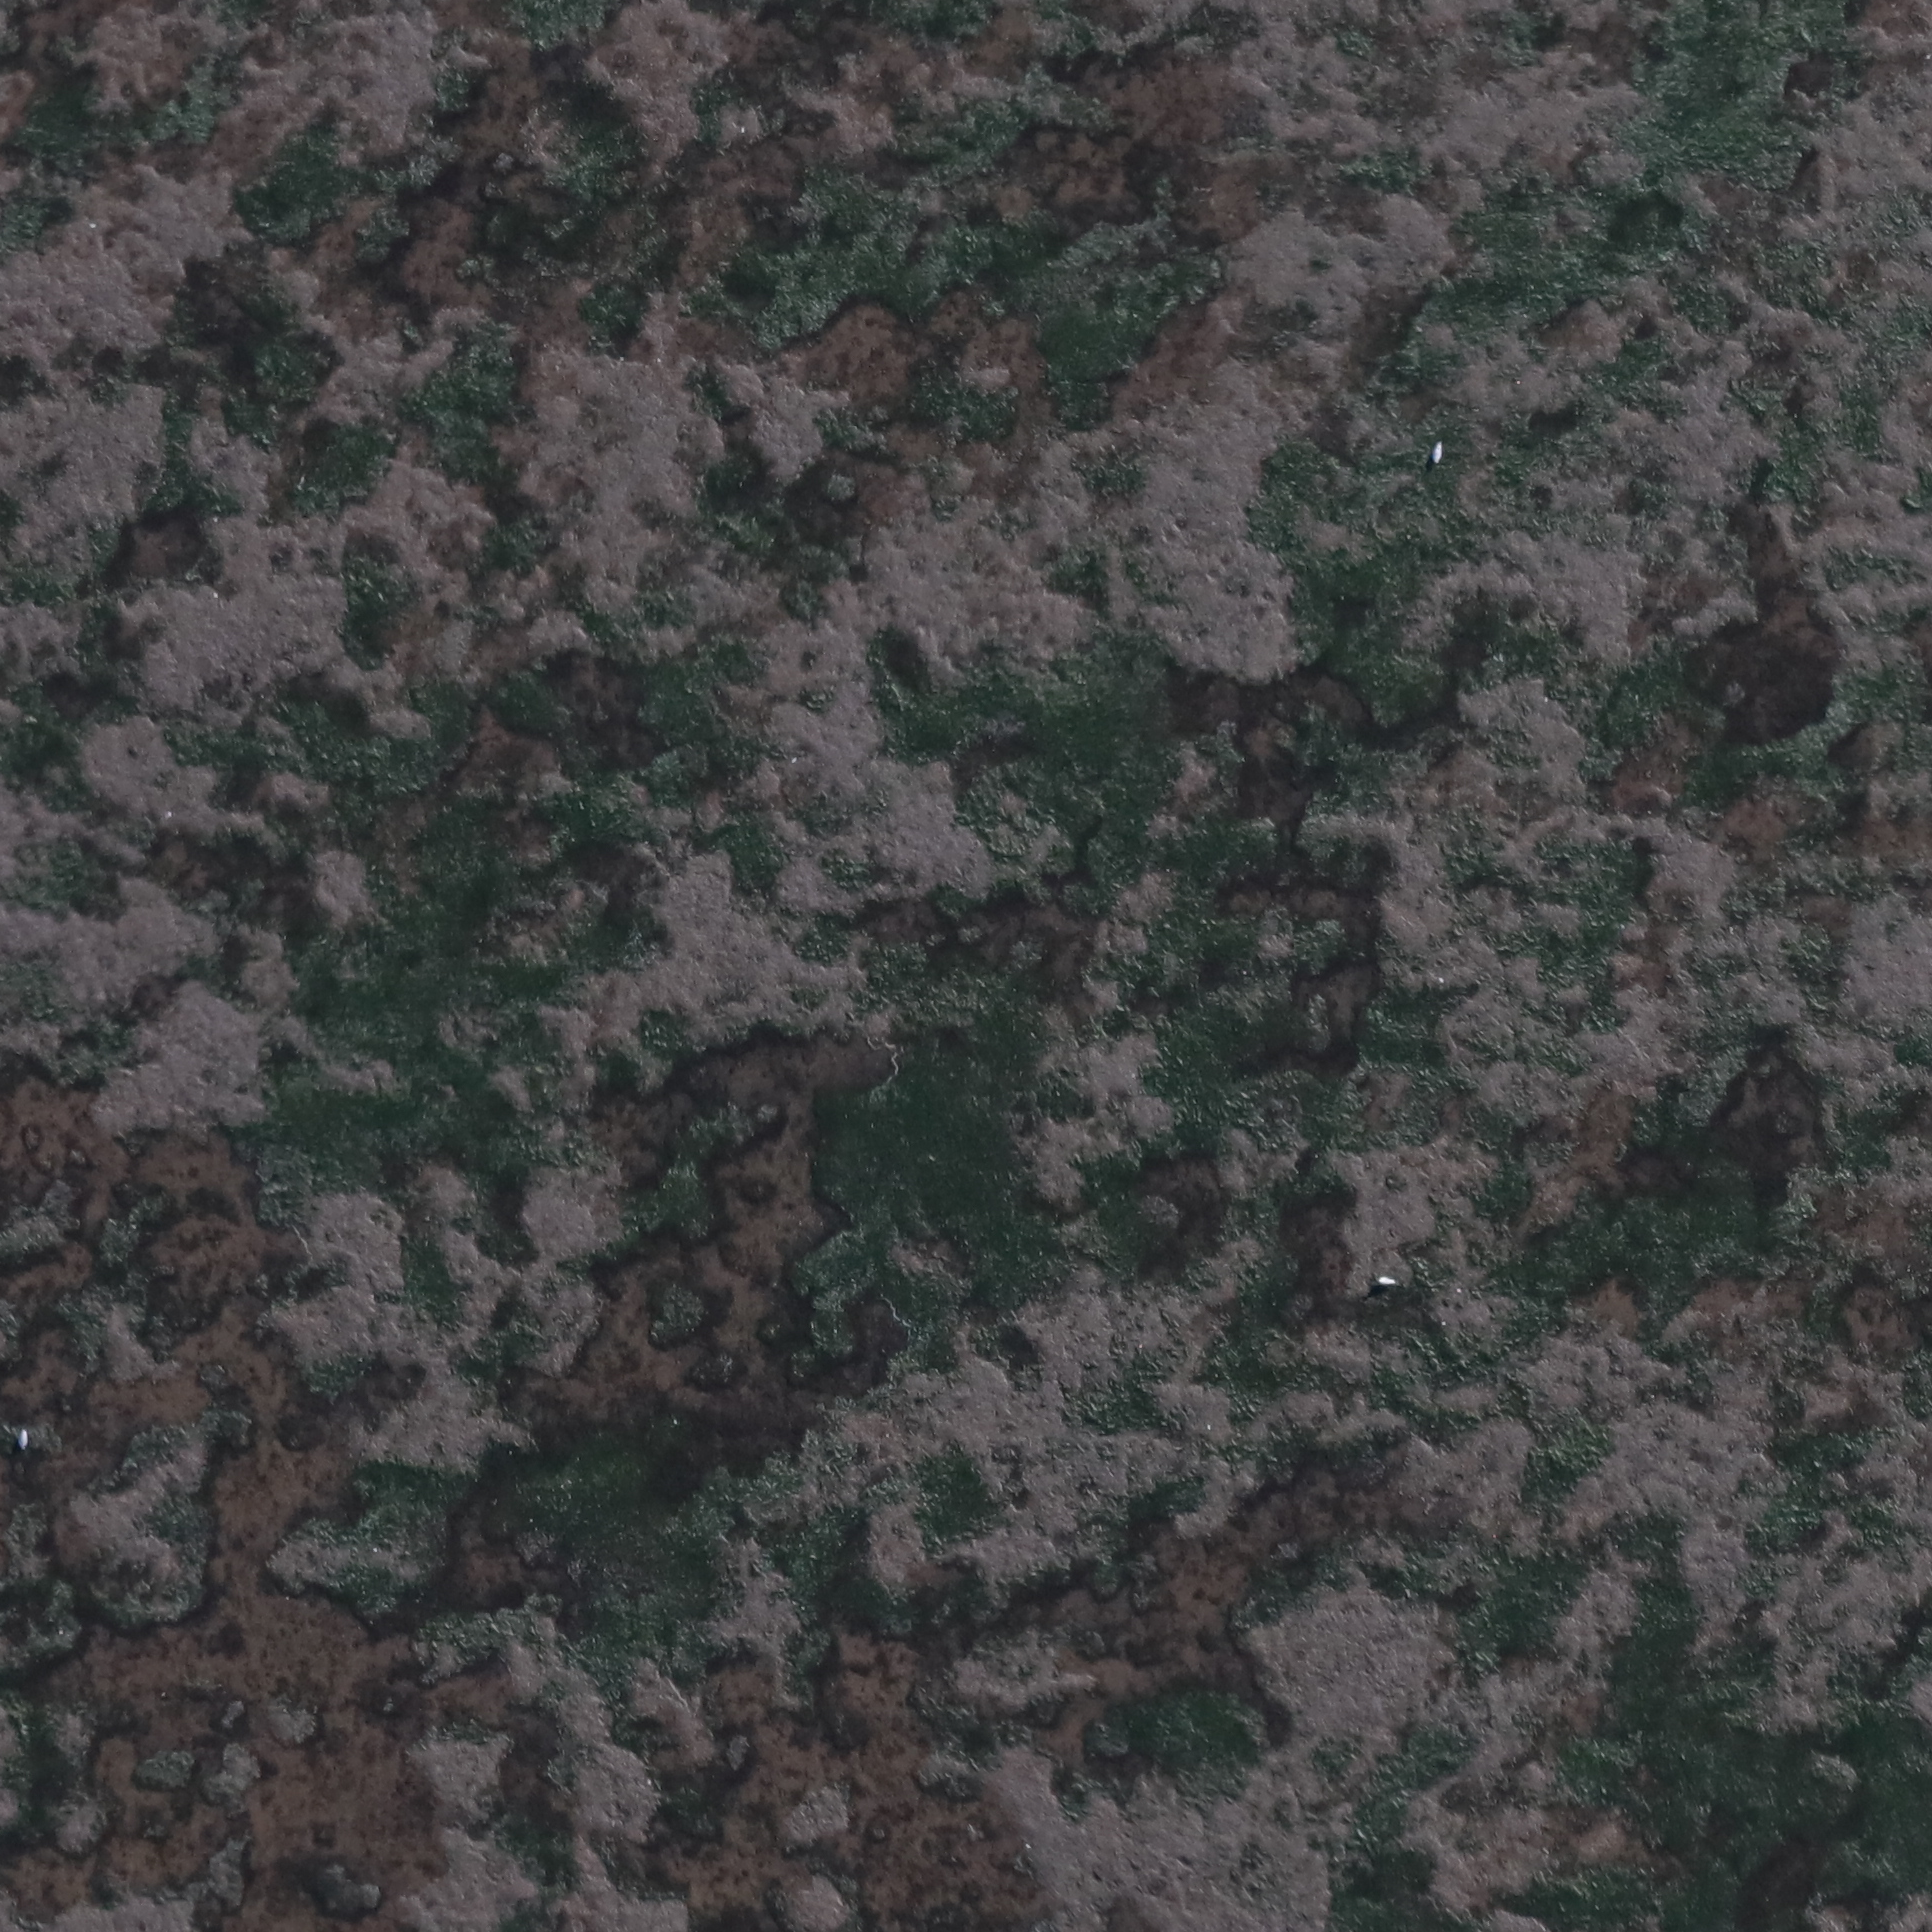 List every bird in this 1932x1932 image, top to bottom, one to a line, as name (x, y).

gull (1438, 452)
gull (1384, 1281)
gull (25, 1441)